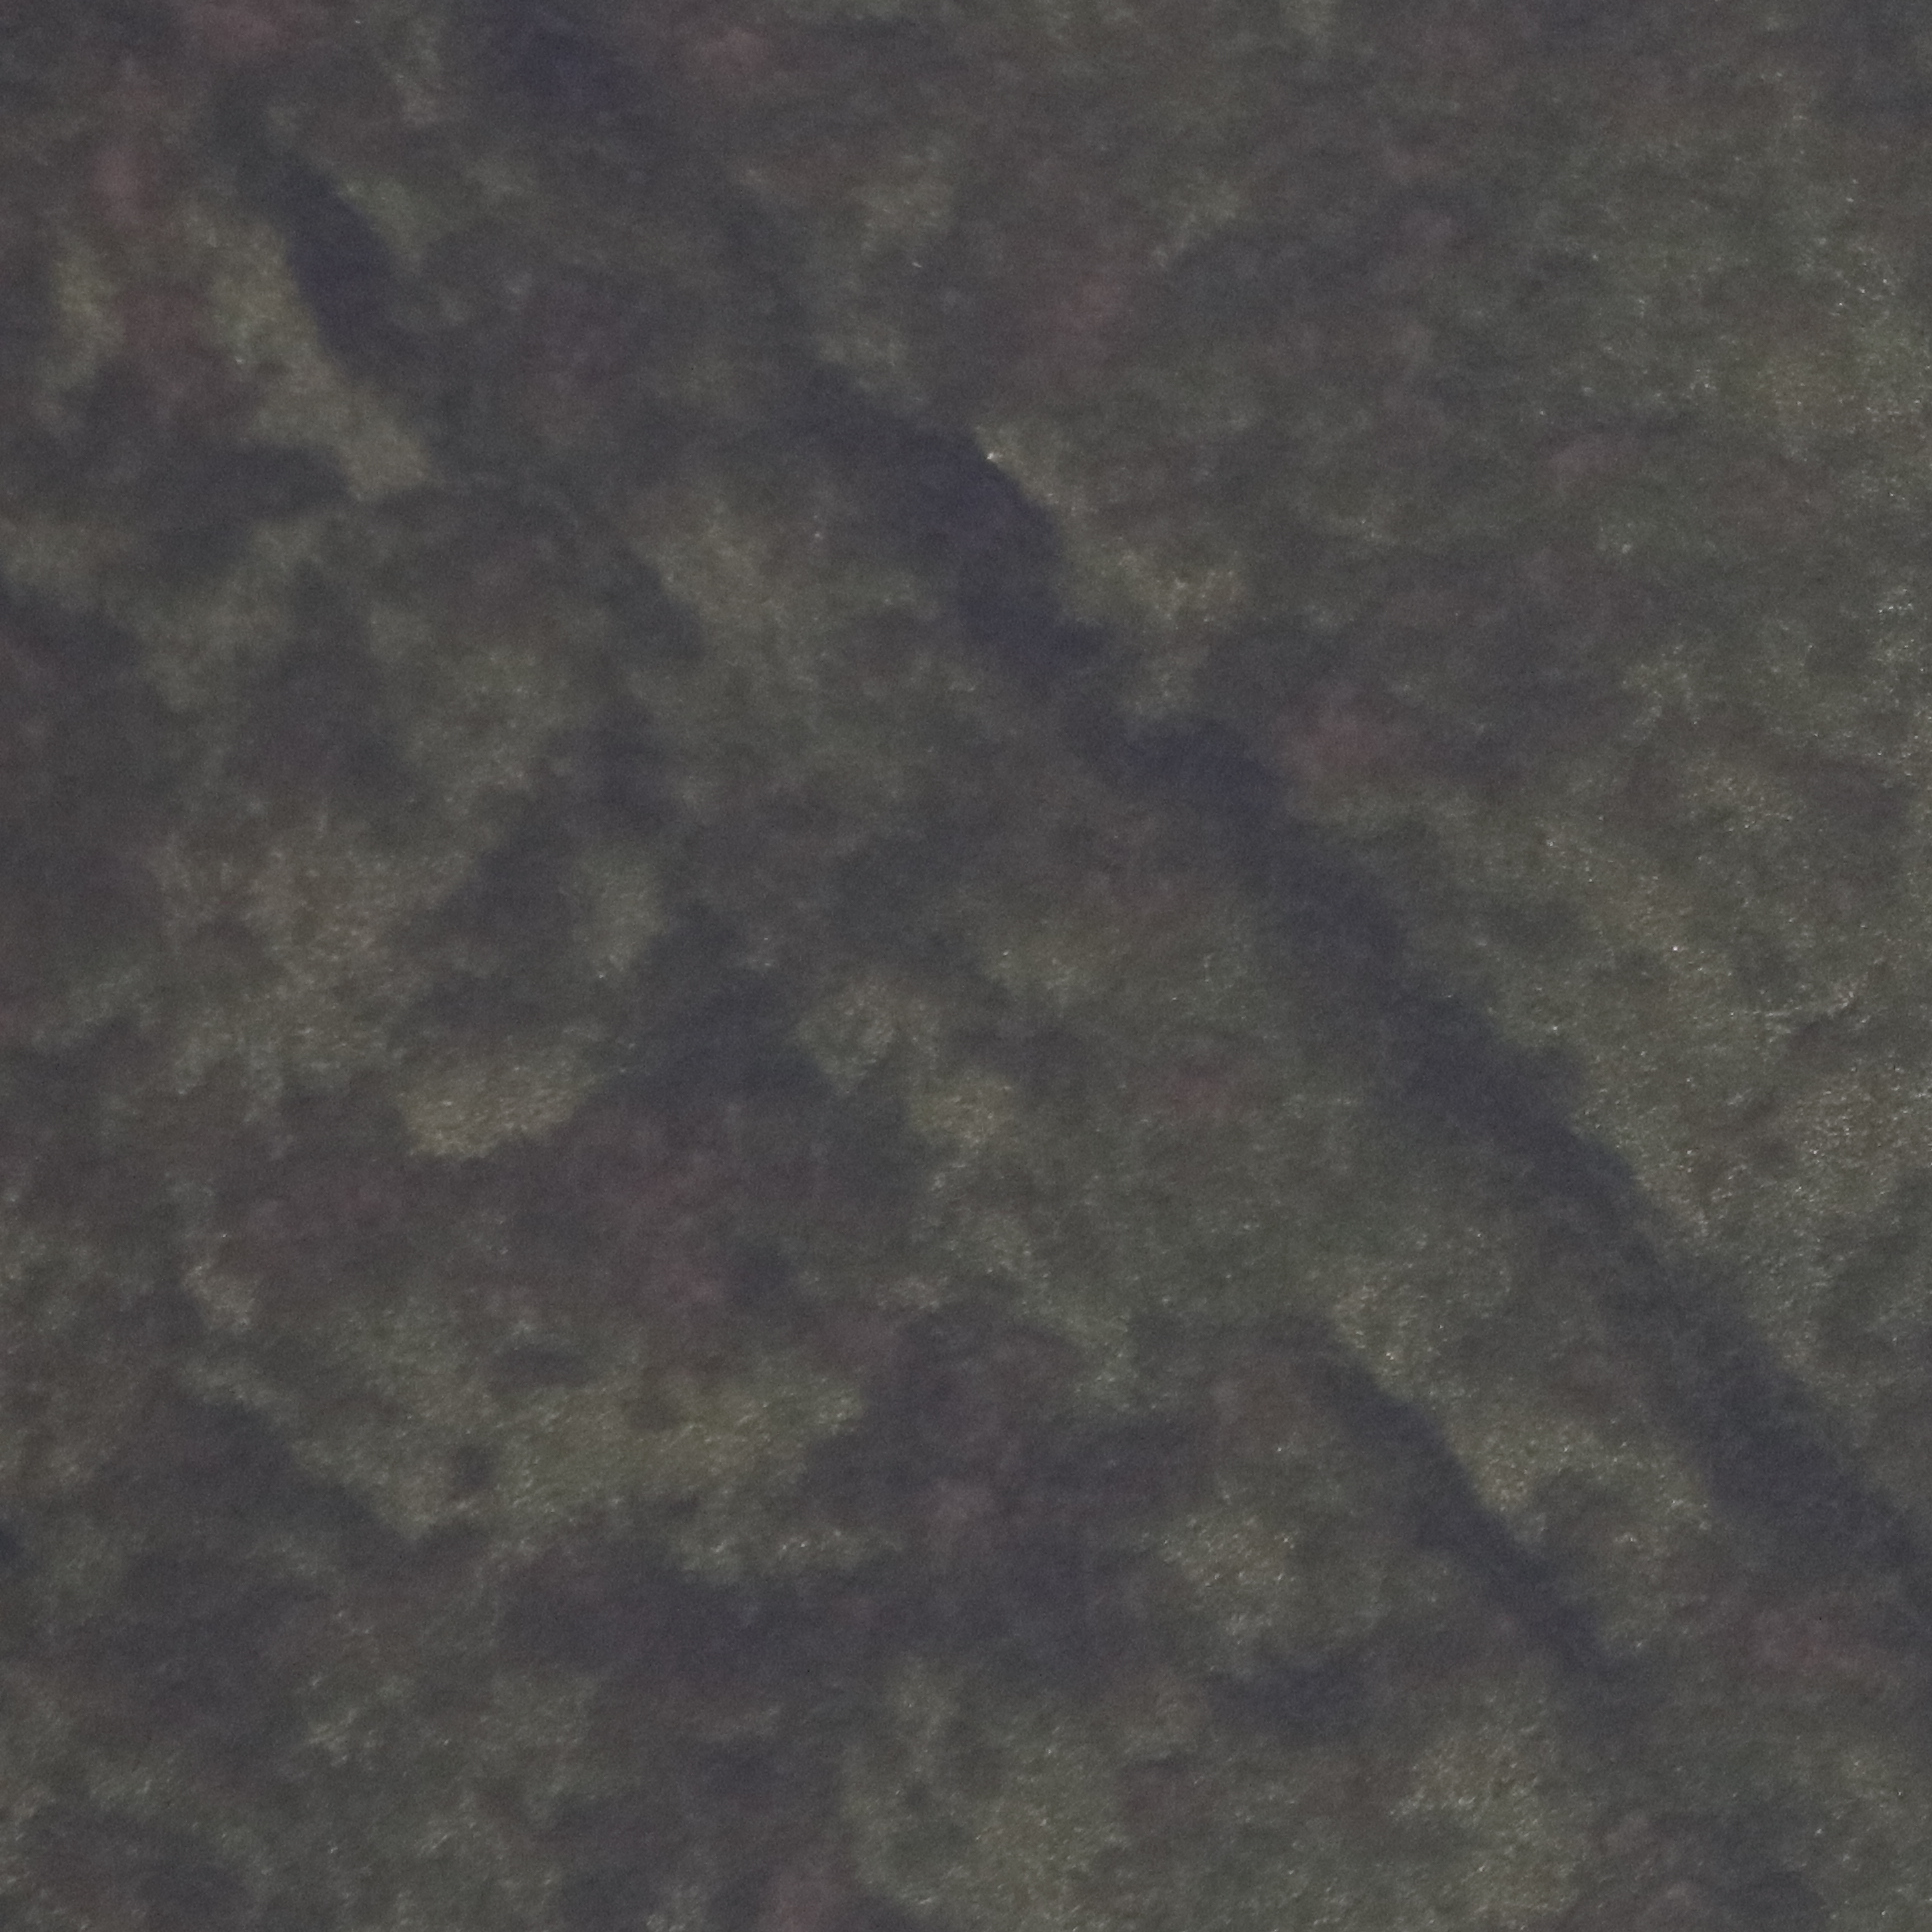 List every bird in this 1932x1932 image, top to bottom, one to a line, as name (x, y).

None